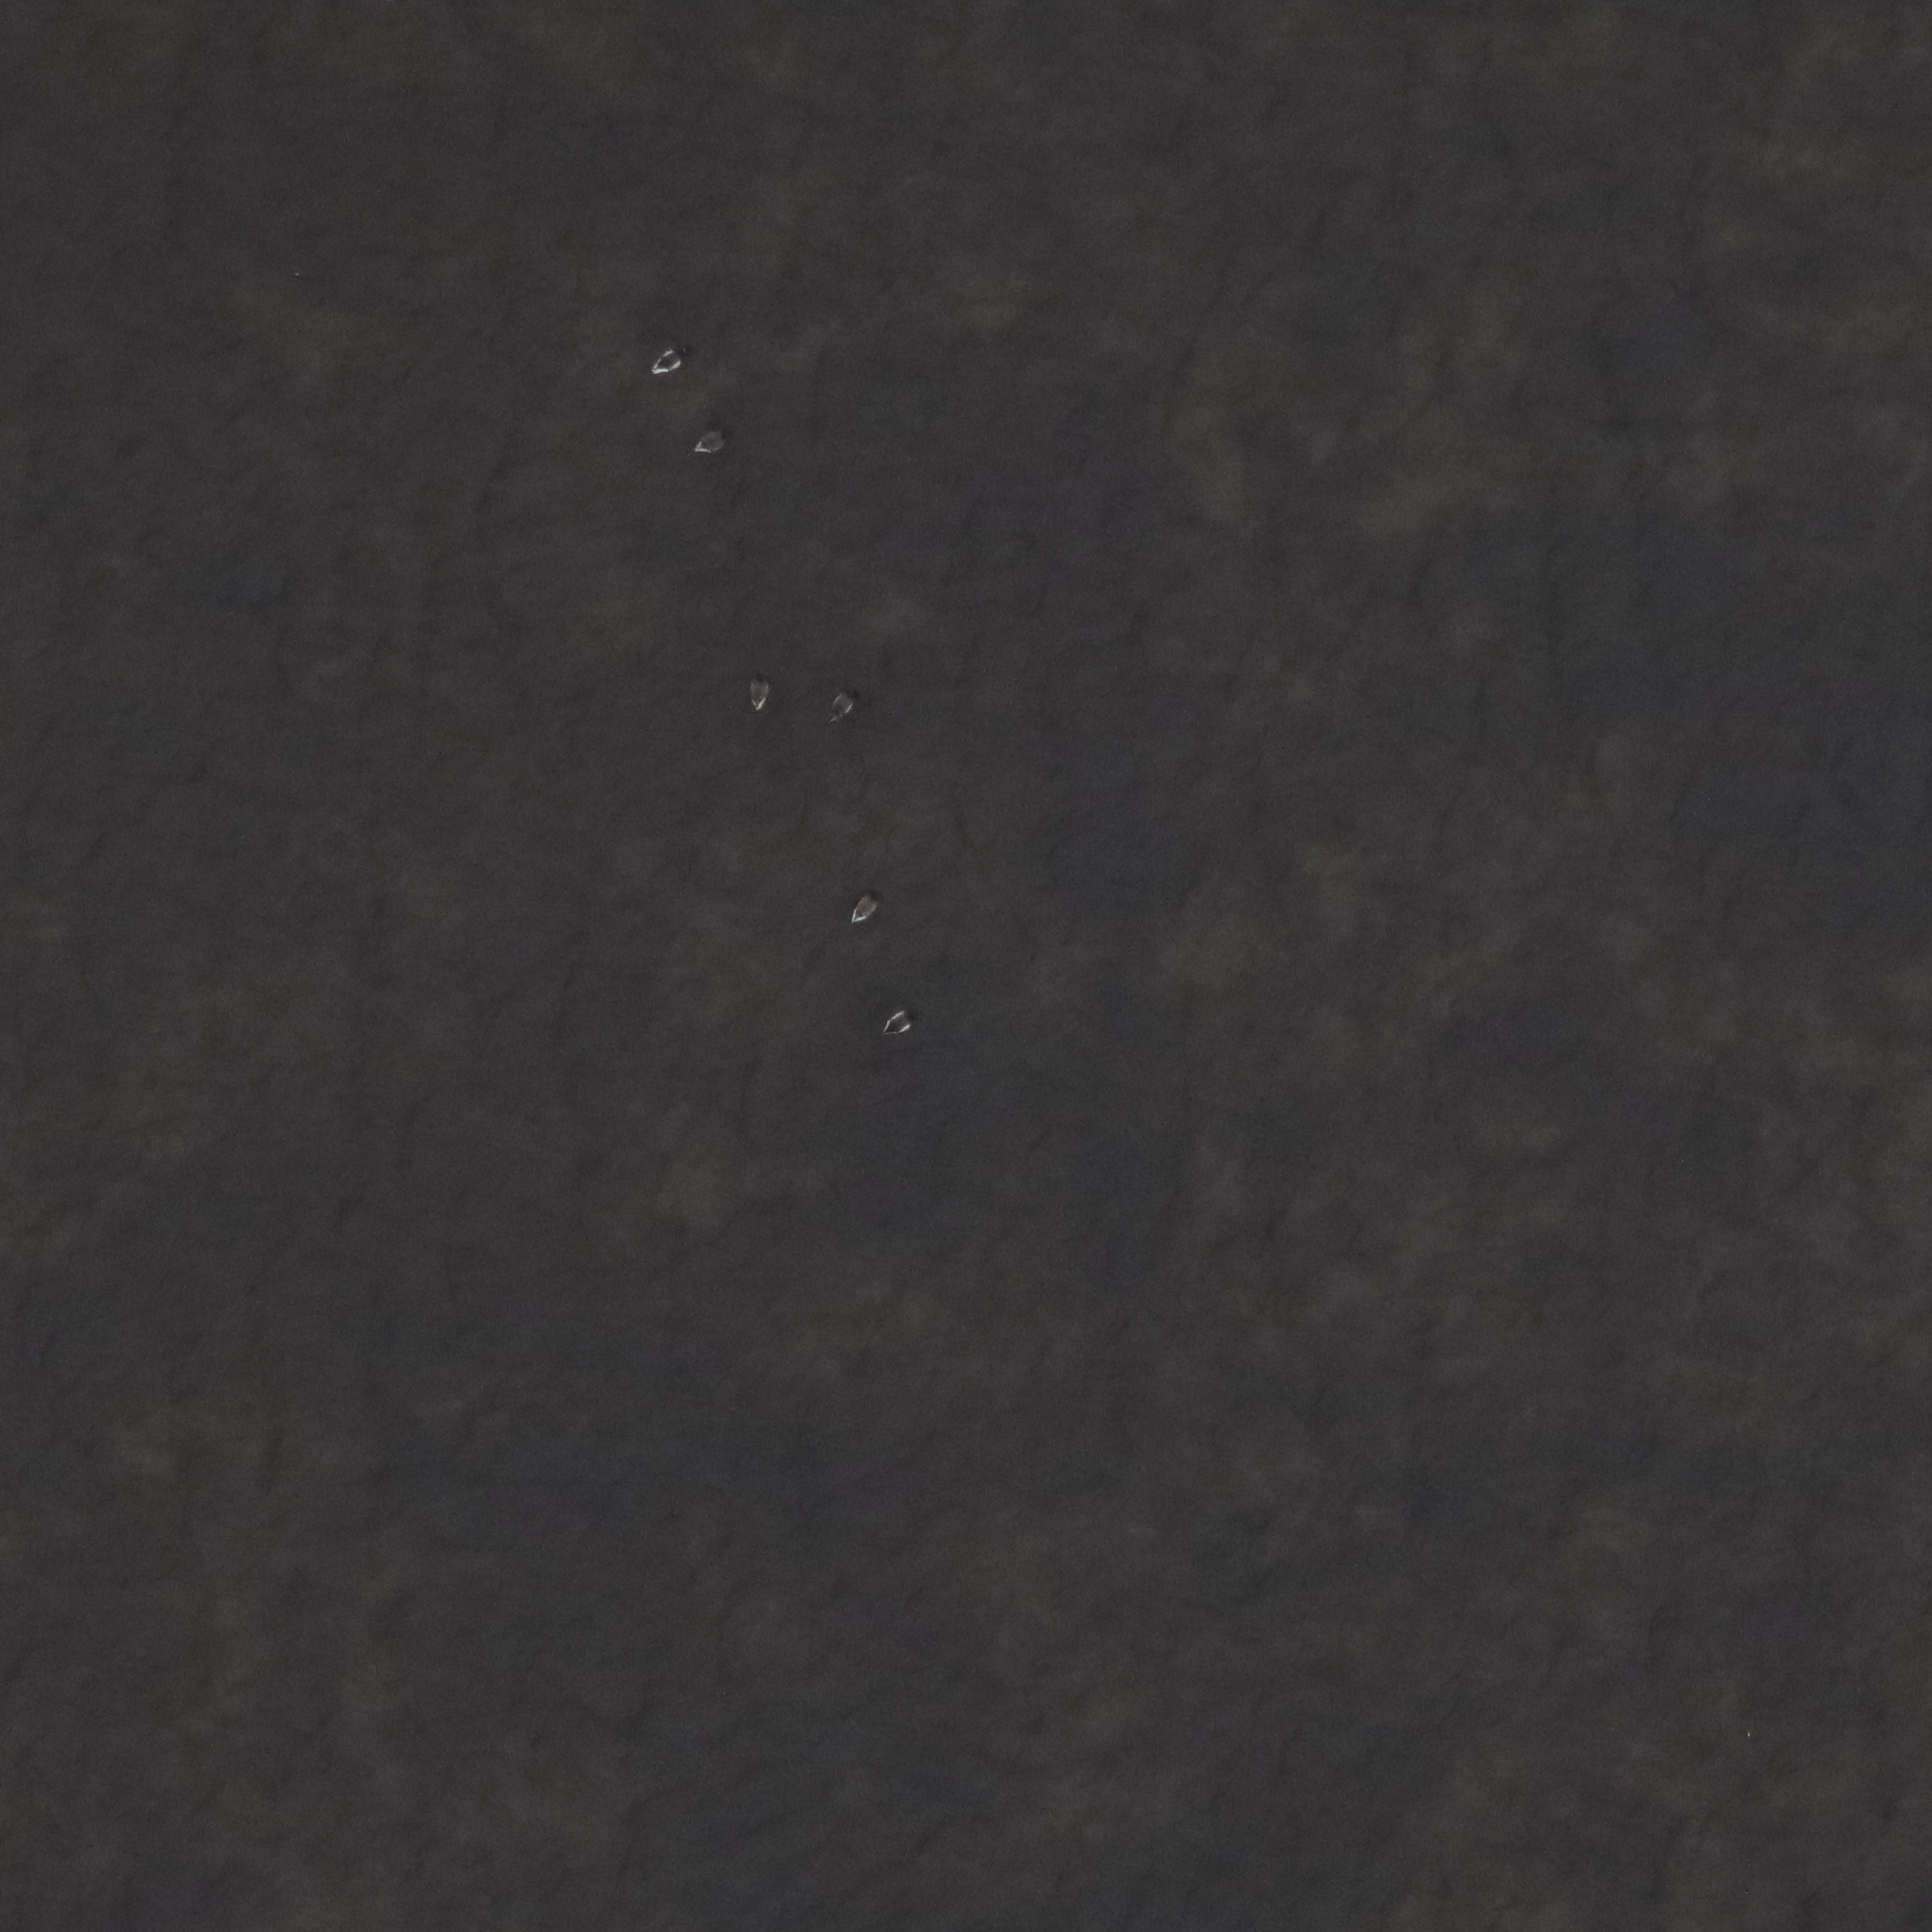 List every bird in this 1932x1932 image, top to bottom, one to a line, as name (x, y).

brant (672, 361)
brant (712, 442)
brant (760, 692)
brant (844, 706)
brant (864, 907)
brant (900, 1023)